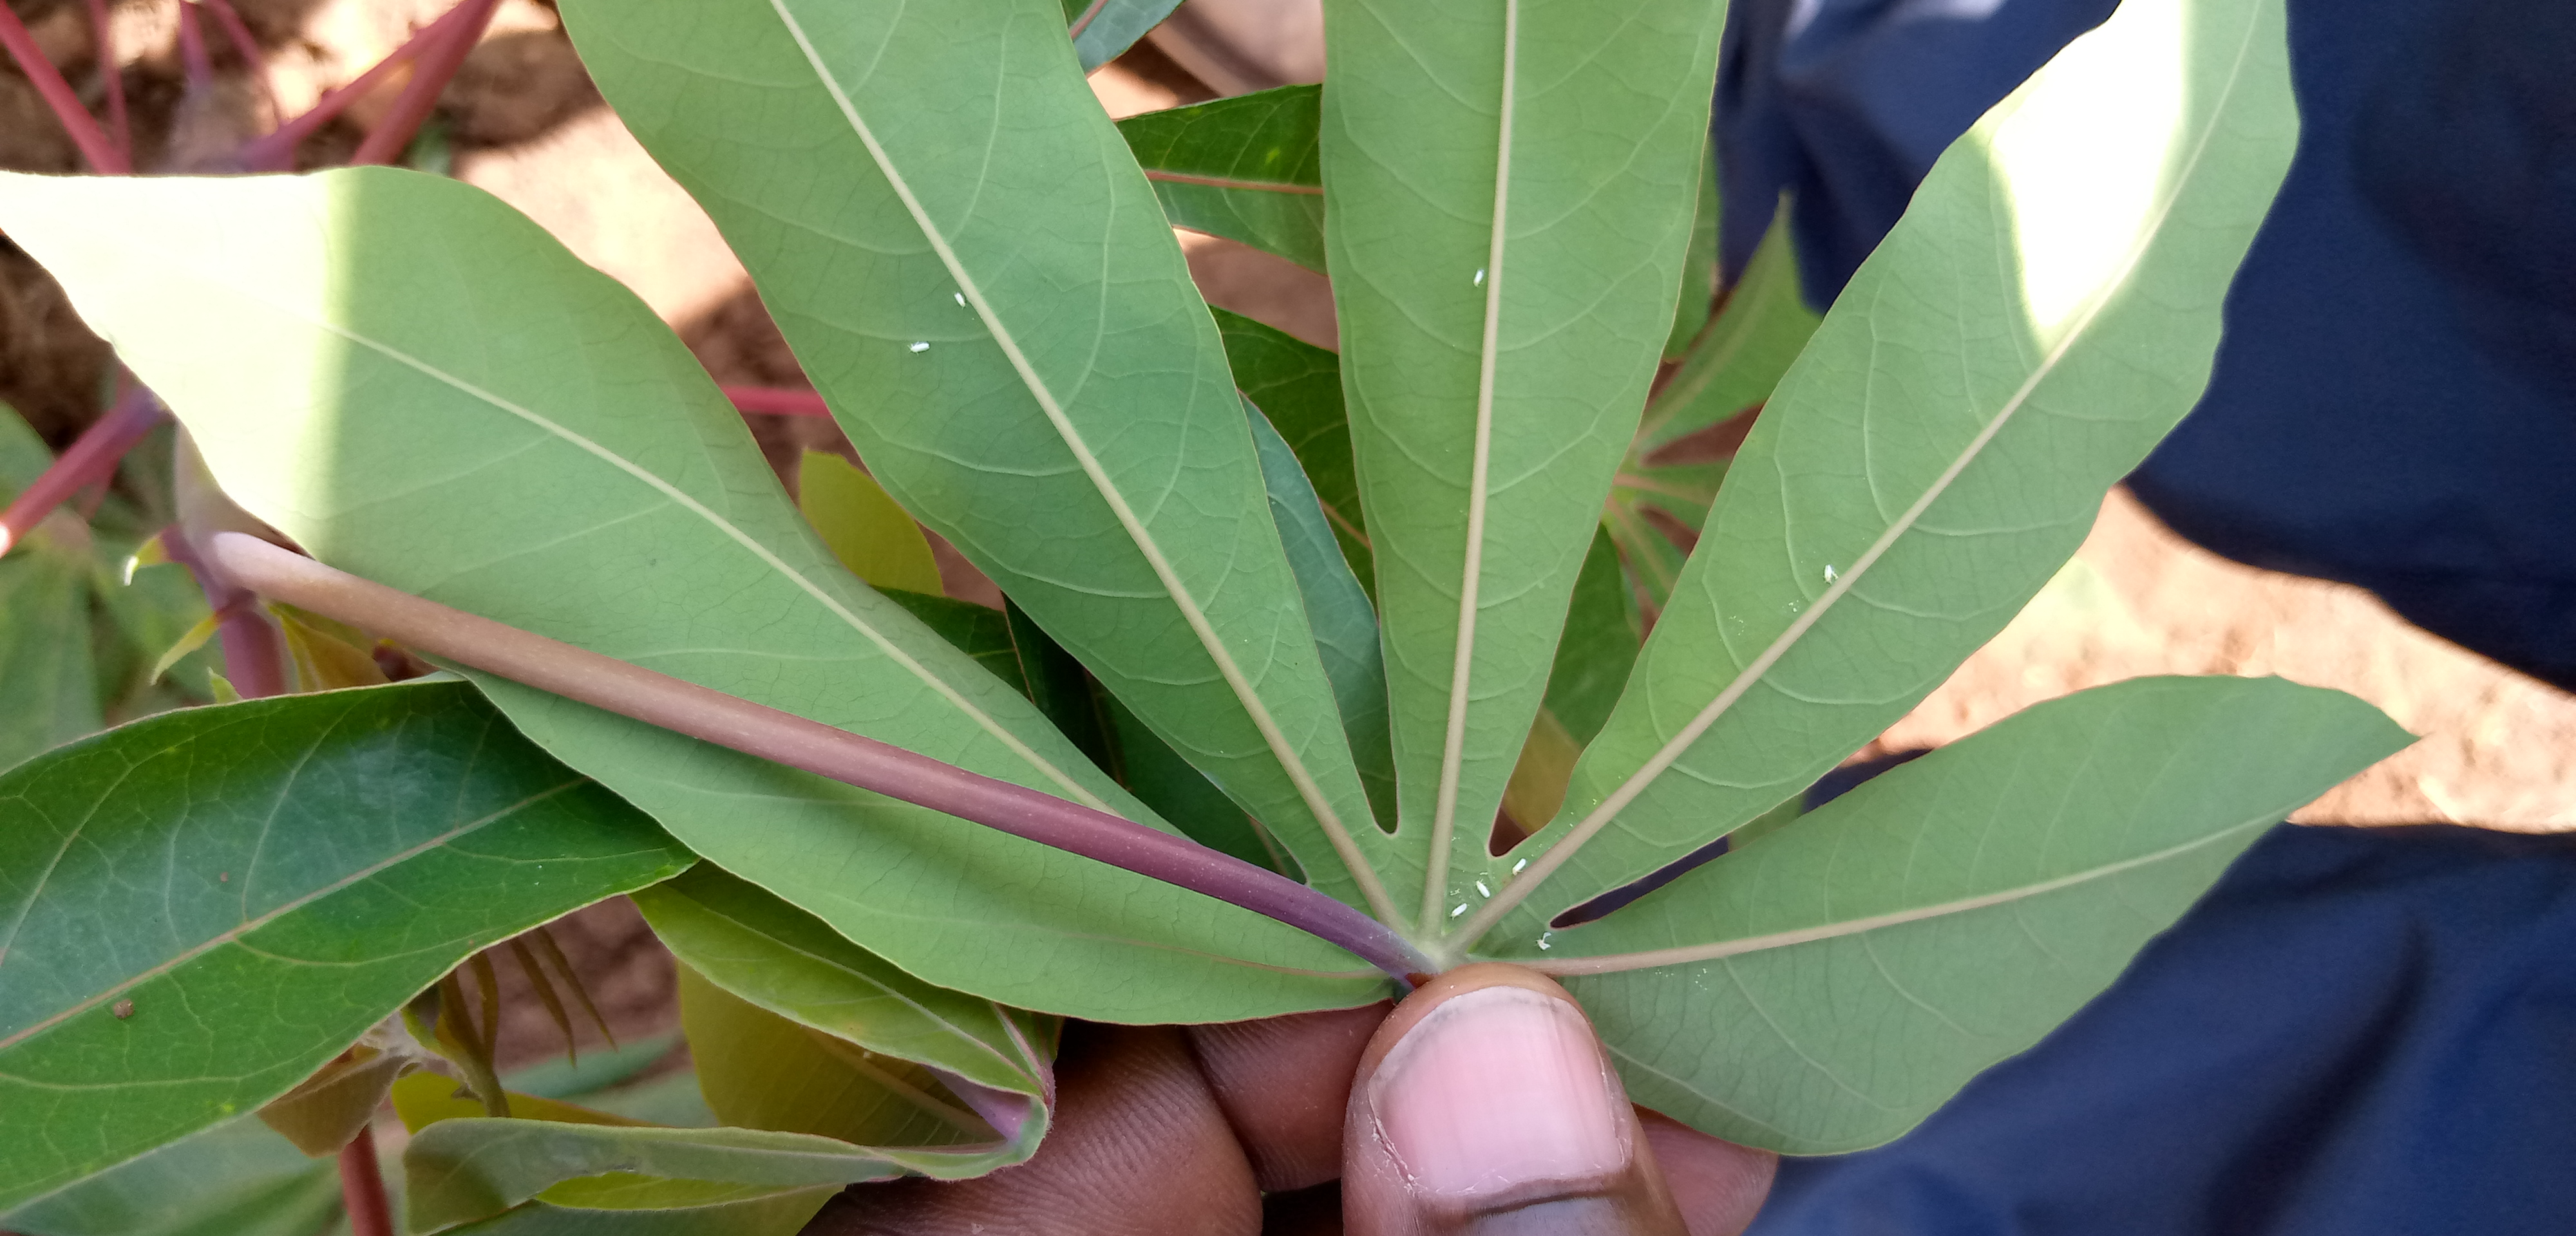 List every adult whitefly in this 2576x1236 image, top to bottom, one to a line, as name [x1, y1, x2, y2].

whitefly [1446, 247, 1503, 304]
whitefly [923, 257, 988, 324]
whitefly [885, 317, 942, 386]
whitefly [1804, 551, 1851, 608]
whitefly [1507, 853, 1527, 874]
whitefly [1470, 872, 1493, 903]
whitefly [1441, 899, 1477, 929]
whitefly [1531, 927, 1557, 960]